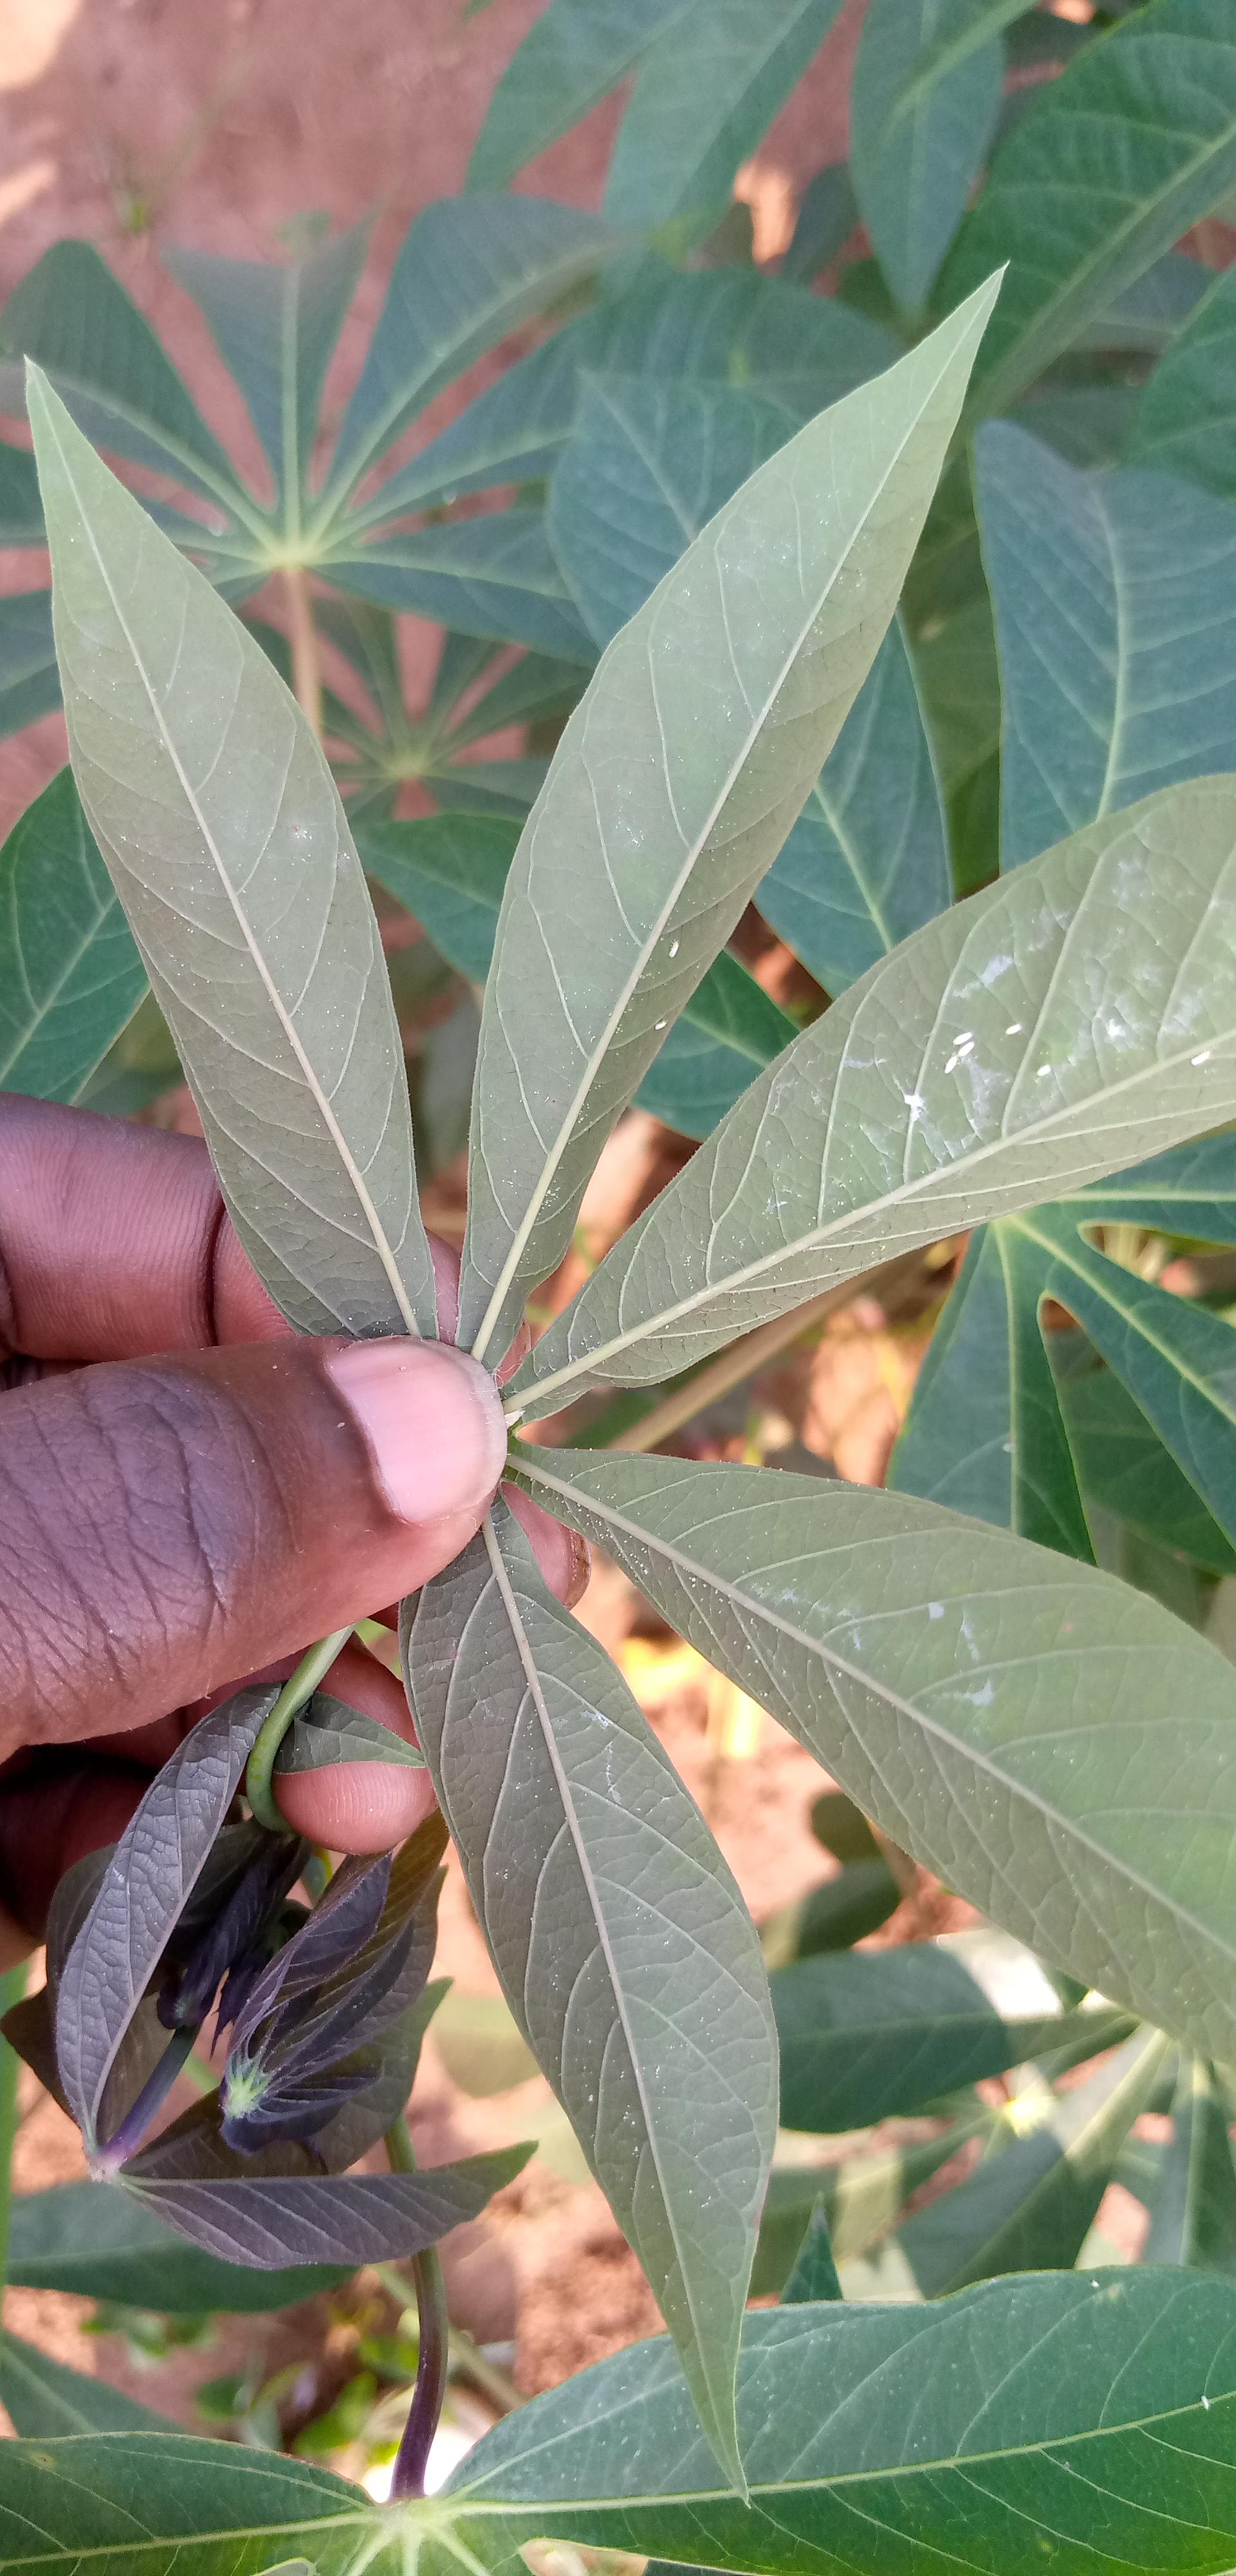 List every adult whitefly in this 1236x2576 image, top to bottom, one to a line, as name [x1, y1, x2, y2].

whitefly [668, 938, 681, 958]
whitefly [653, 1019, 668, 1032]
whitefly [1003, 1023, 1023, 1037]
whitefly [951, 1030, 973, 1045]
whitefly [957, 1039, 976, 1058]
whitefly [1190, 1049, 1213, 1066]
whitefly [943, 1056, 959, 1075]
whitefly [1035, 1063, 1051, 1079]